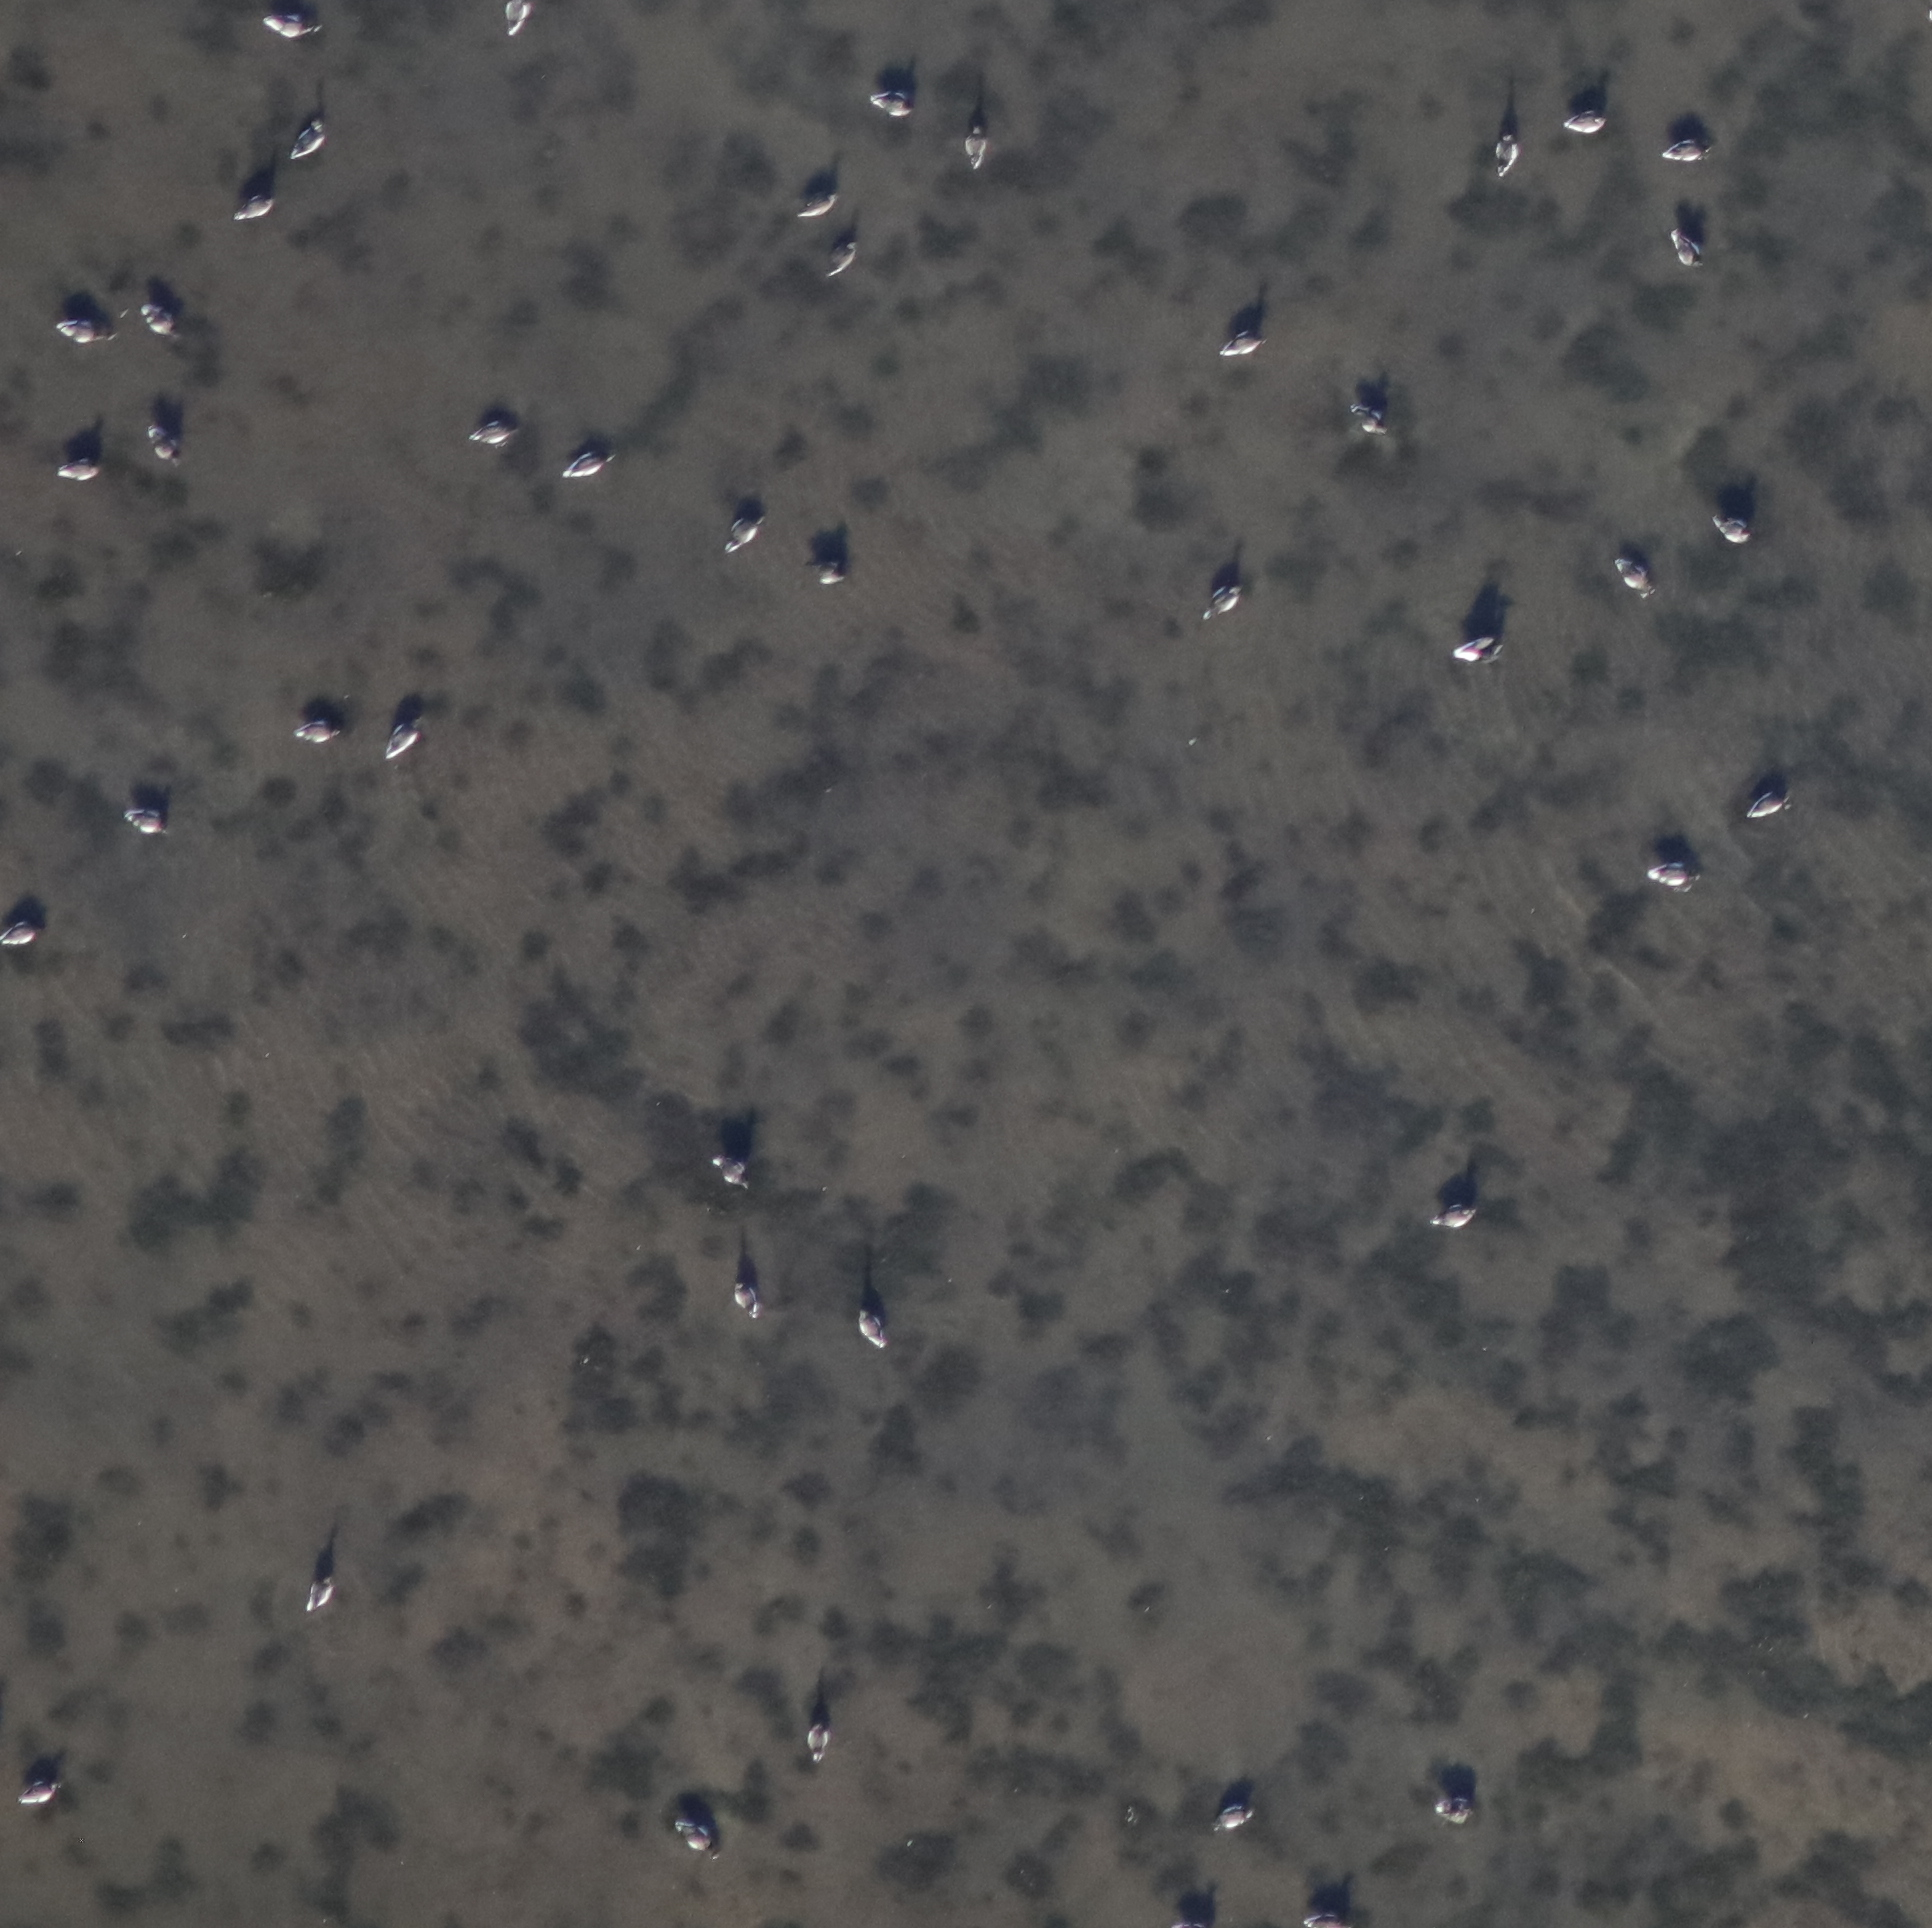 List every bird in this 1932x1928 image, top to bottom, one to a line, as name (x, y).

brant (518, 10)
brant (289, 24)
brant (893, 102)
brant (1585, 122)
brant (307, 139)
brant (976, 145)
brant (1688, 151)
brant (1507, 152)
brant (816, 203)
brant (254, 204)
brant (1687, 247)
brant (841, 258)
brant (161, 319)
brant (82, 330)
brant (1244, 341)
brant (1370, 420)
brant (495, 431)
brant (165, 446)
brant (587, 463)
brant (81, 467)
brant (742, 529)
brant (1734, 529)
brant (1635, 575)
brant (835, 576)
brant (1222, 600)
brant (1476, 656)
brant (319, 729)
brant (401, 740)
brant (1767, 803)
brant (145, 820)
brant (1672, 873)
brant (21, 930)
brant (731, 1169)
brant (1454, 1215)
brant (747, 1297)
brant (872, 1326)
brant (318, 1593)
brant (817, 1738)
brant (41, 1793)
brant (1453, 1806)
brant (1234, 1815)
brant (696, 1836)
brant (1329, 1924)